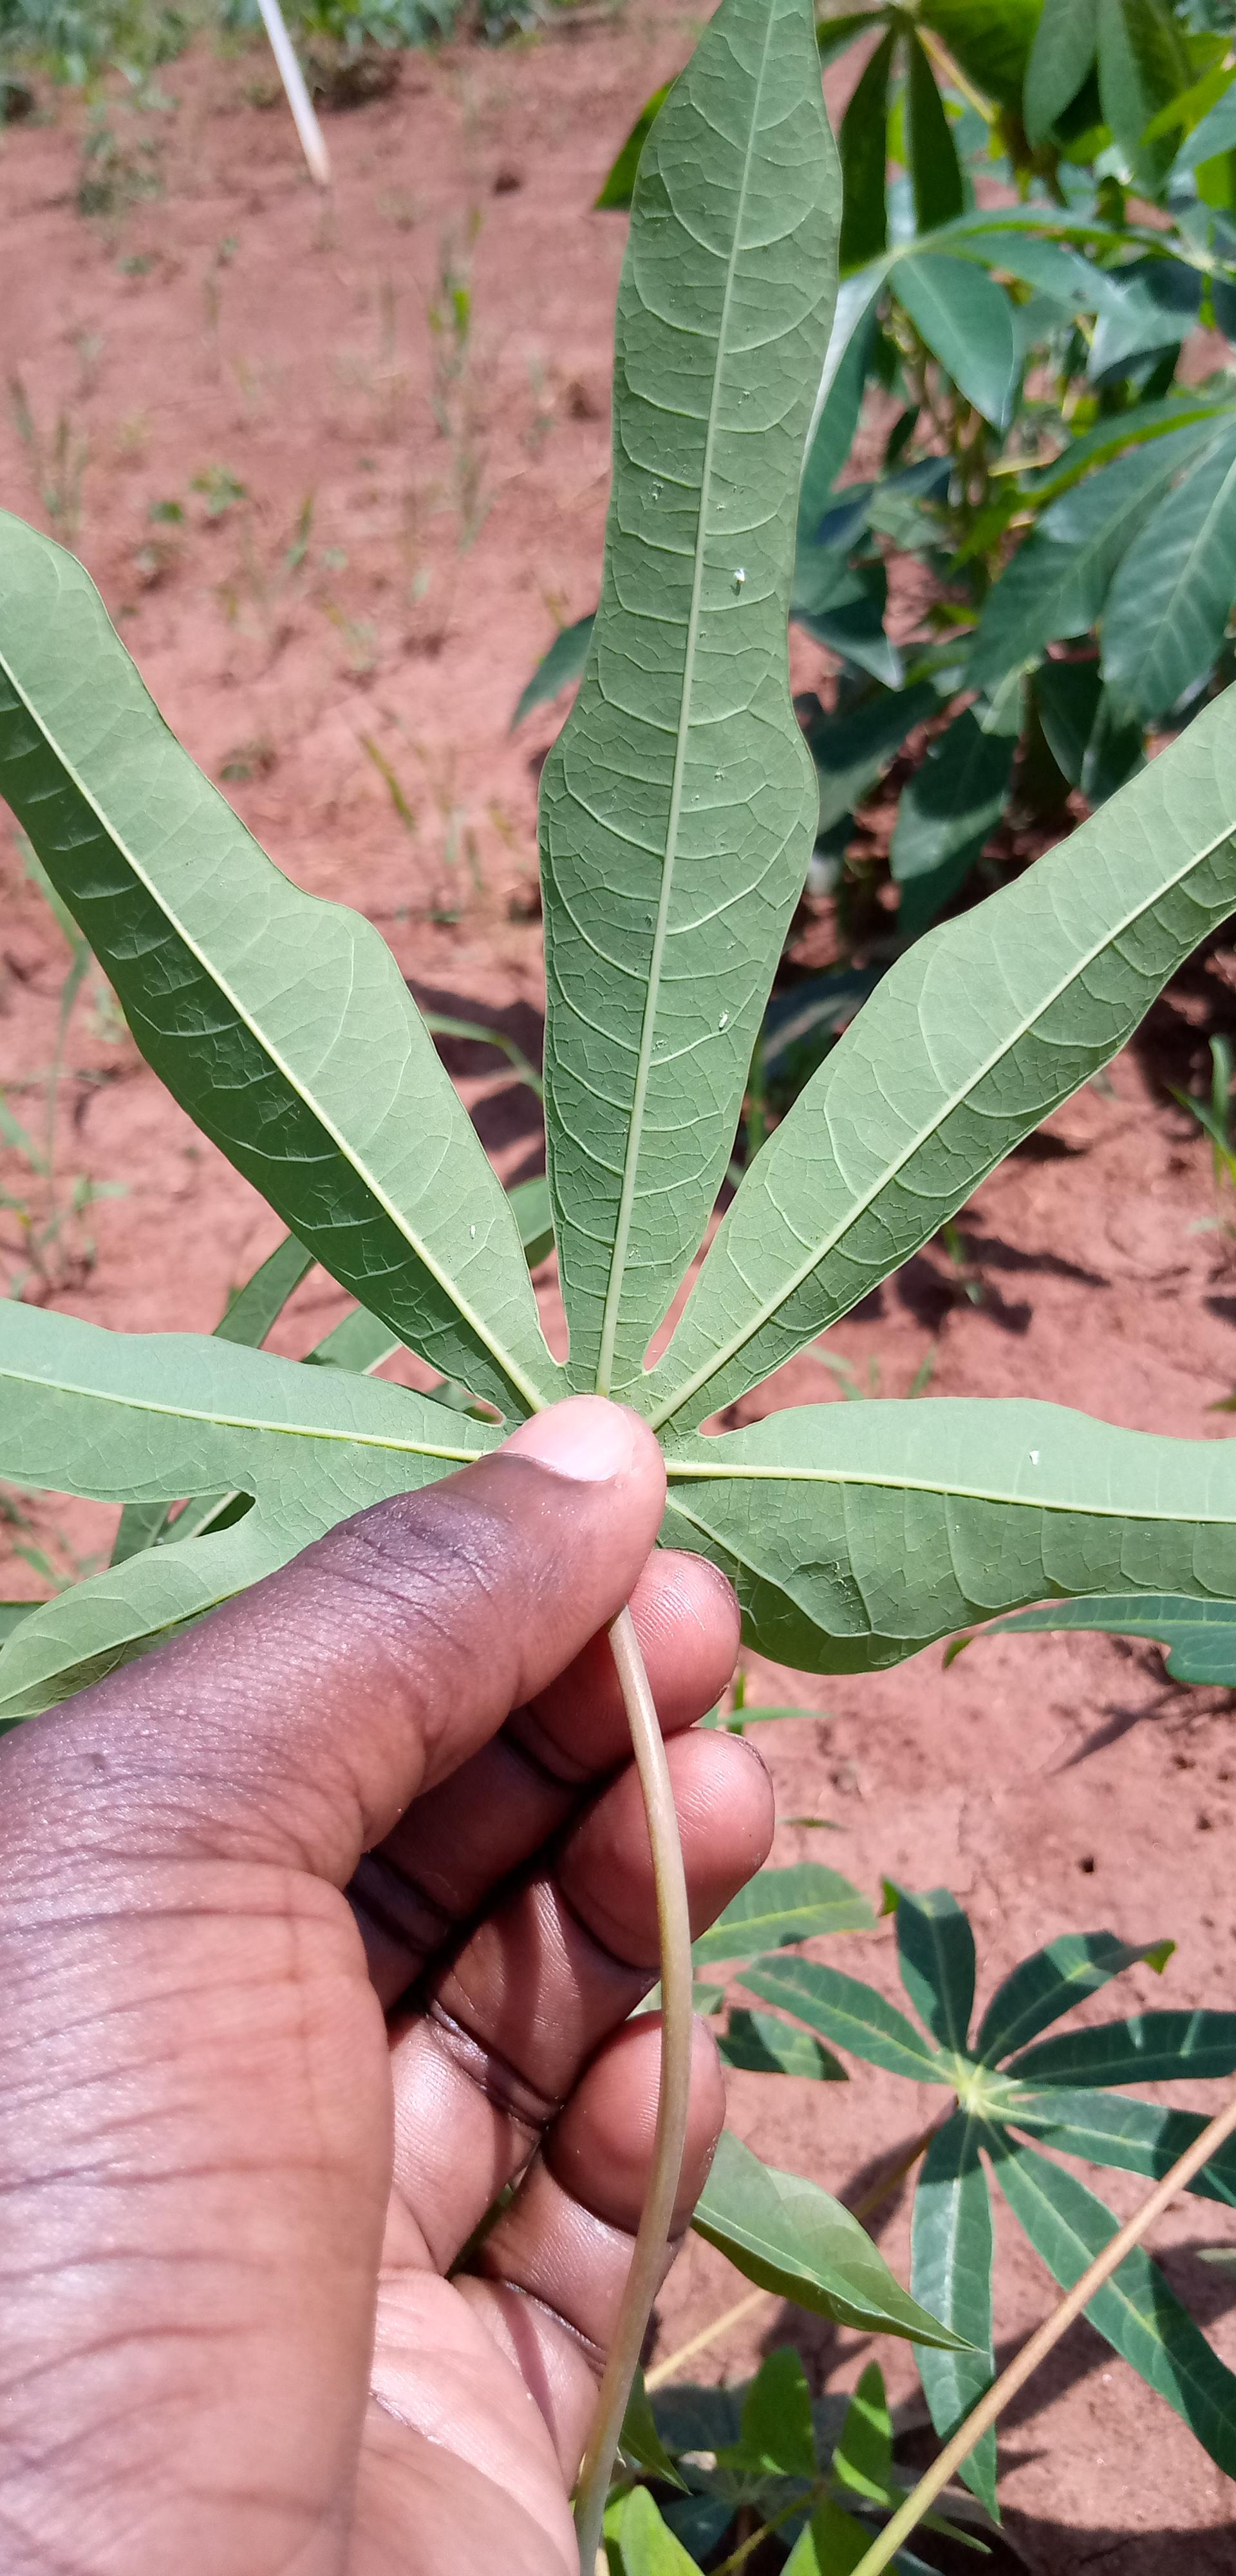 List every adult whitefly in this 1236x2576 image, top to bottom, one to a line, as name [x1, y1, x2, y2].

whitefly [731, 563, 748, 591]
whitefly [713, 1008, 733, 1036]
whitefly [467, 1221, 480, 1245]
whitefly [1027, 1447, 1043, 1467]